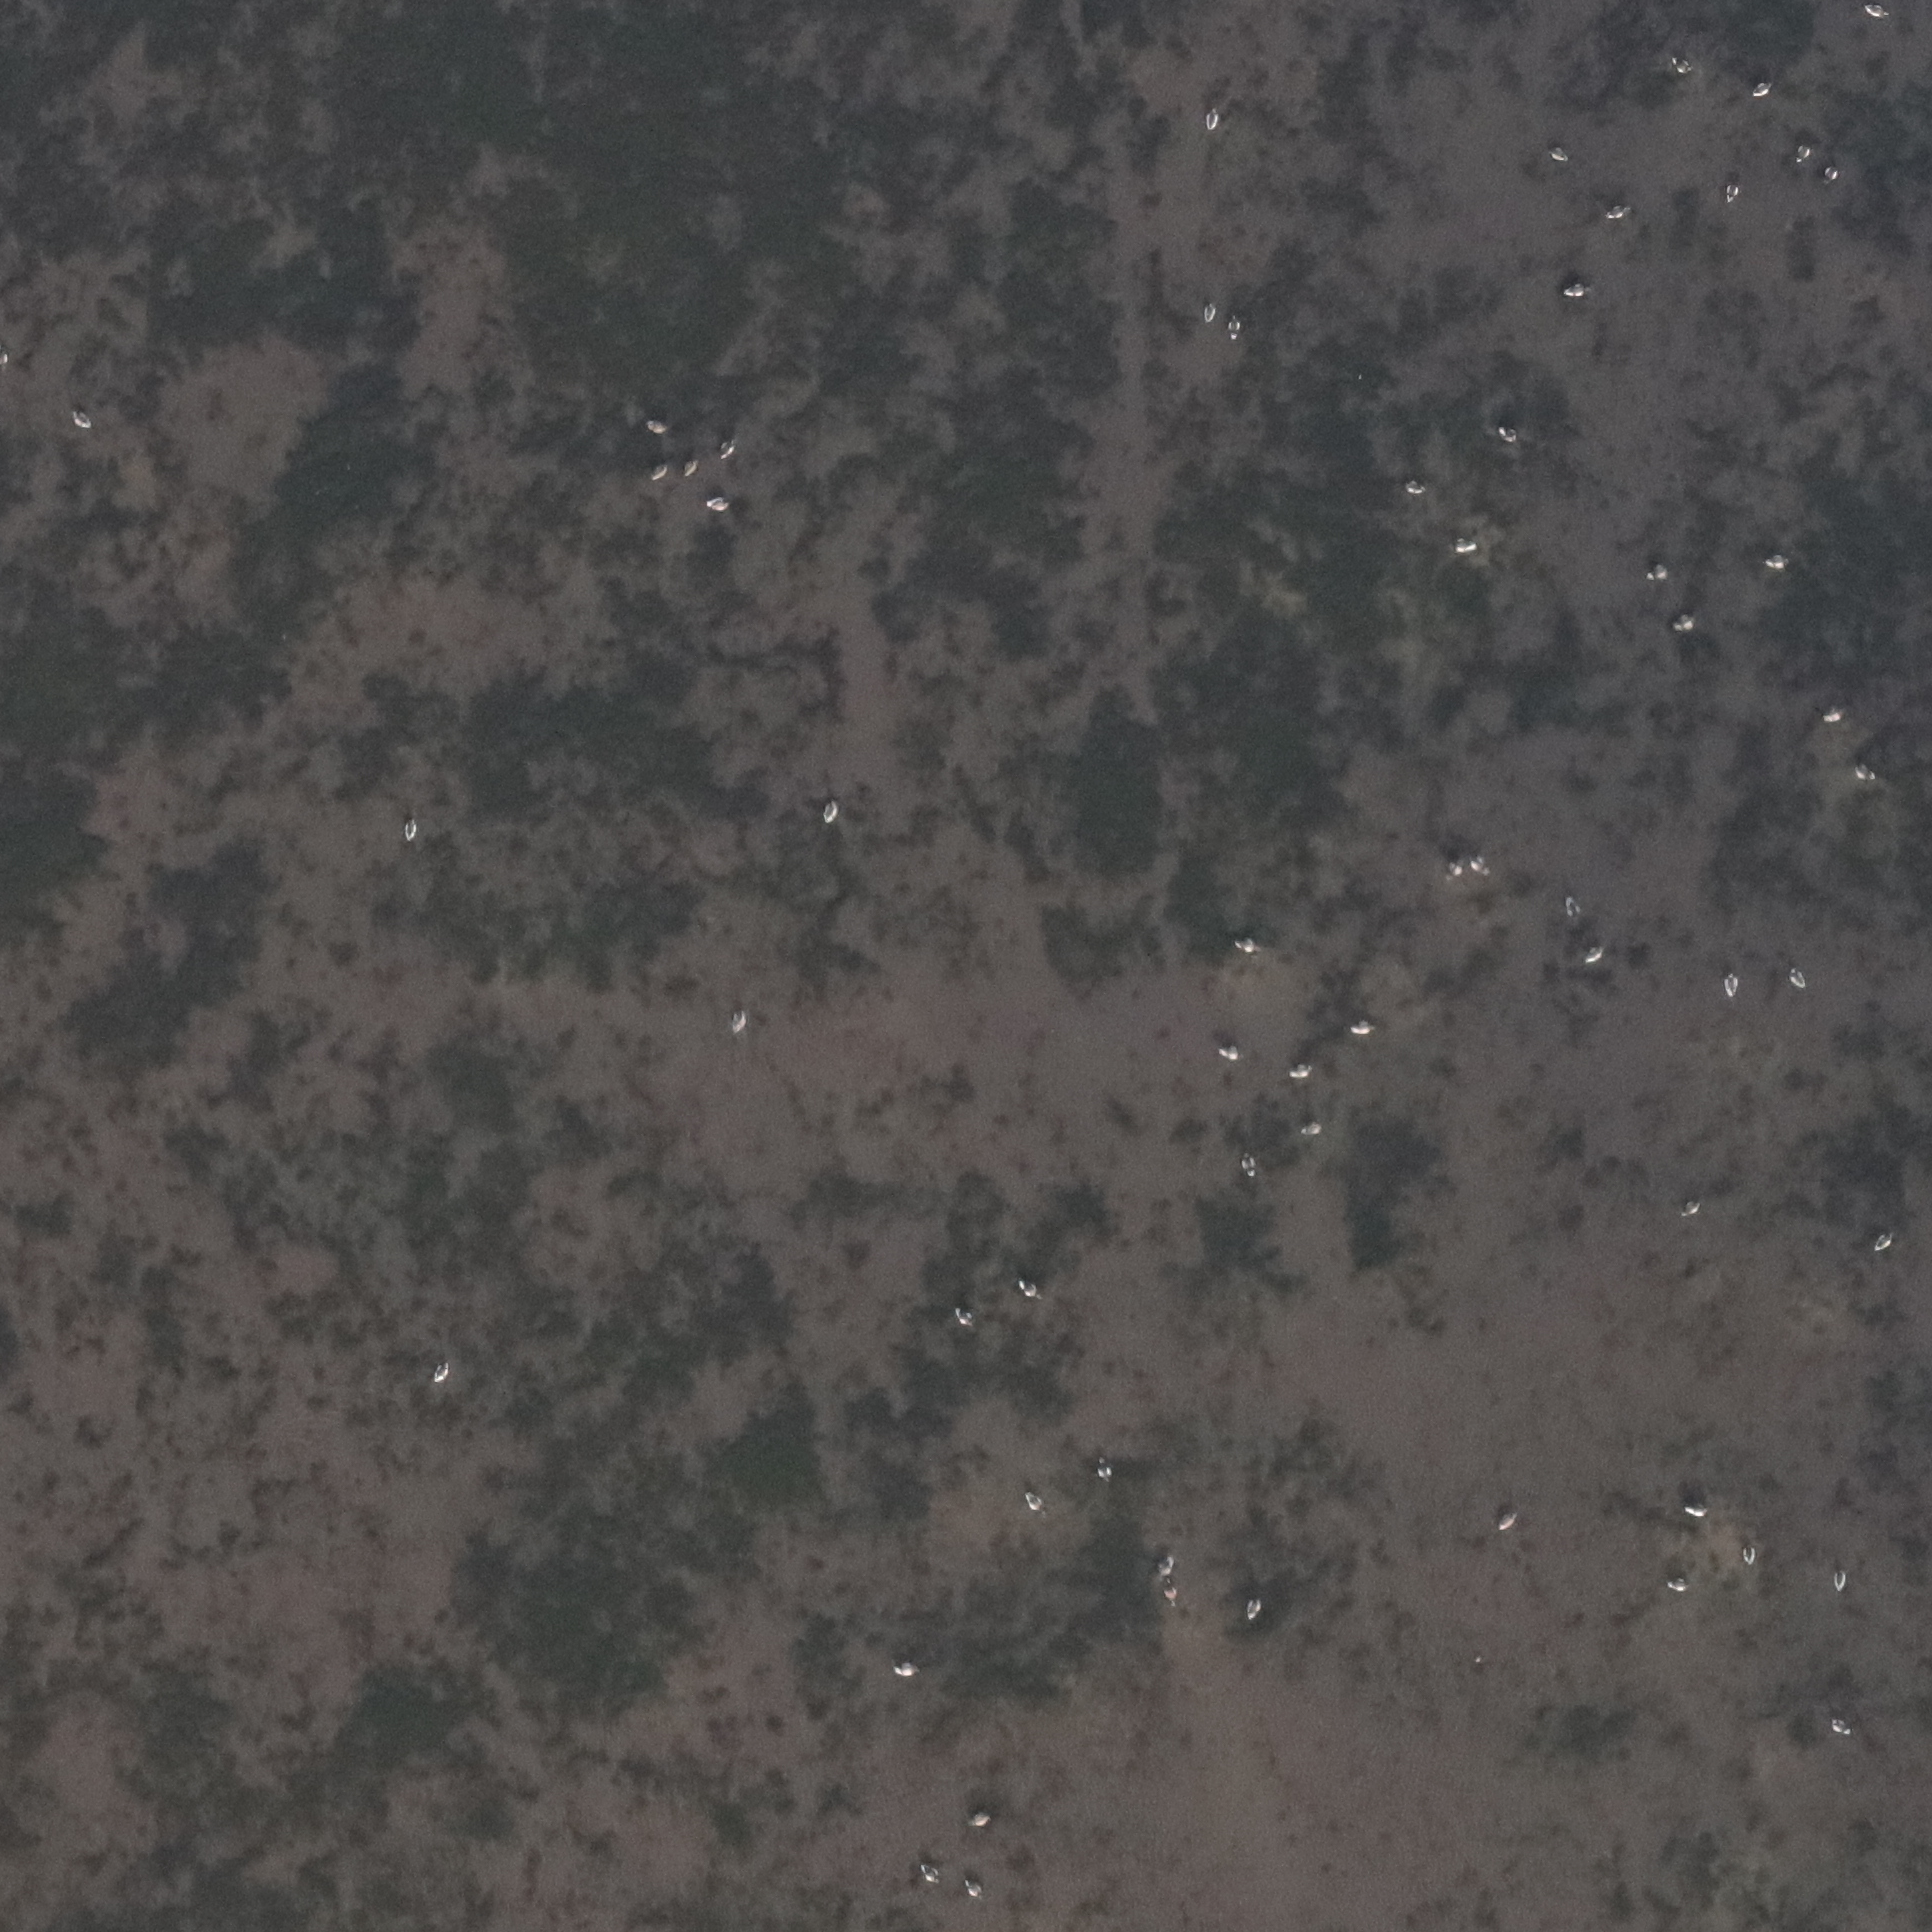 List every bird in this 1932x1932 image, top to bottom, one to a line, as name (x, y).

brant (1877, 11)
brant (1683, 67)
brant (1762, 88)
brant (1212, 120)
brant (1803, 153)
brant (1558, 154)
brant (1831, 173)
brant (1732, 192)
brant (1618, 212)
brant (1577, 290)
brant (1210, 312)
brant (1234, 327)
brant (1, 358)
brant (82, 418)
brant (656, 426)
brant (1506, 434)
brant (727, 450)
brant (693, 471)
brant (659, 476)
brant (1414, 486)
brant (723, 503)
brant (1464, 544)
brant (1778, 561)
brant (1657, 572)
brant (1683, 623)
brant (1835, 717)
brant (1864, 772)
brant (830, 810)
brant (410, 827)
brant (1478, 865)
brant (1454, 871)
brant (1572, 909)
brant (1245, 944)
brant (1595, 954)
brant (1798, 979)
brant (1730, 984)
brant (737, 1021)
brant (1362, 1027)
brant (1231, 1052)
brant (1299, 1074)
brant (1311, 1131)
brant (1247, 1164)
brant (1691, 1208)
brant (1883, 1242)
brant (1031, 1288)
brant (964, 1317)
brant (442, 1371)
brant (1106, 1471)
brant (1035, 1503)
brant (1696, 1509)
brant (1511, 1523)
brant (1749, 1557)
brant (1168, 1569)
brant (1840, 1579)
brant (1678, 1584)
brant (1171, 1592)
brant (1254, 1608)
brant (907, 1668)
brant (1840, 1726)
brant (982, 1817)
brant (930, 1874)
brant (974, 1888)